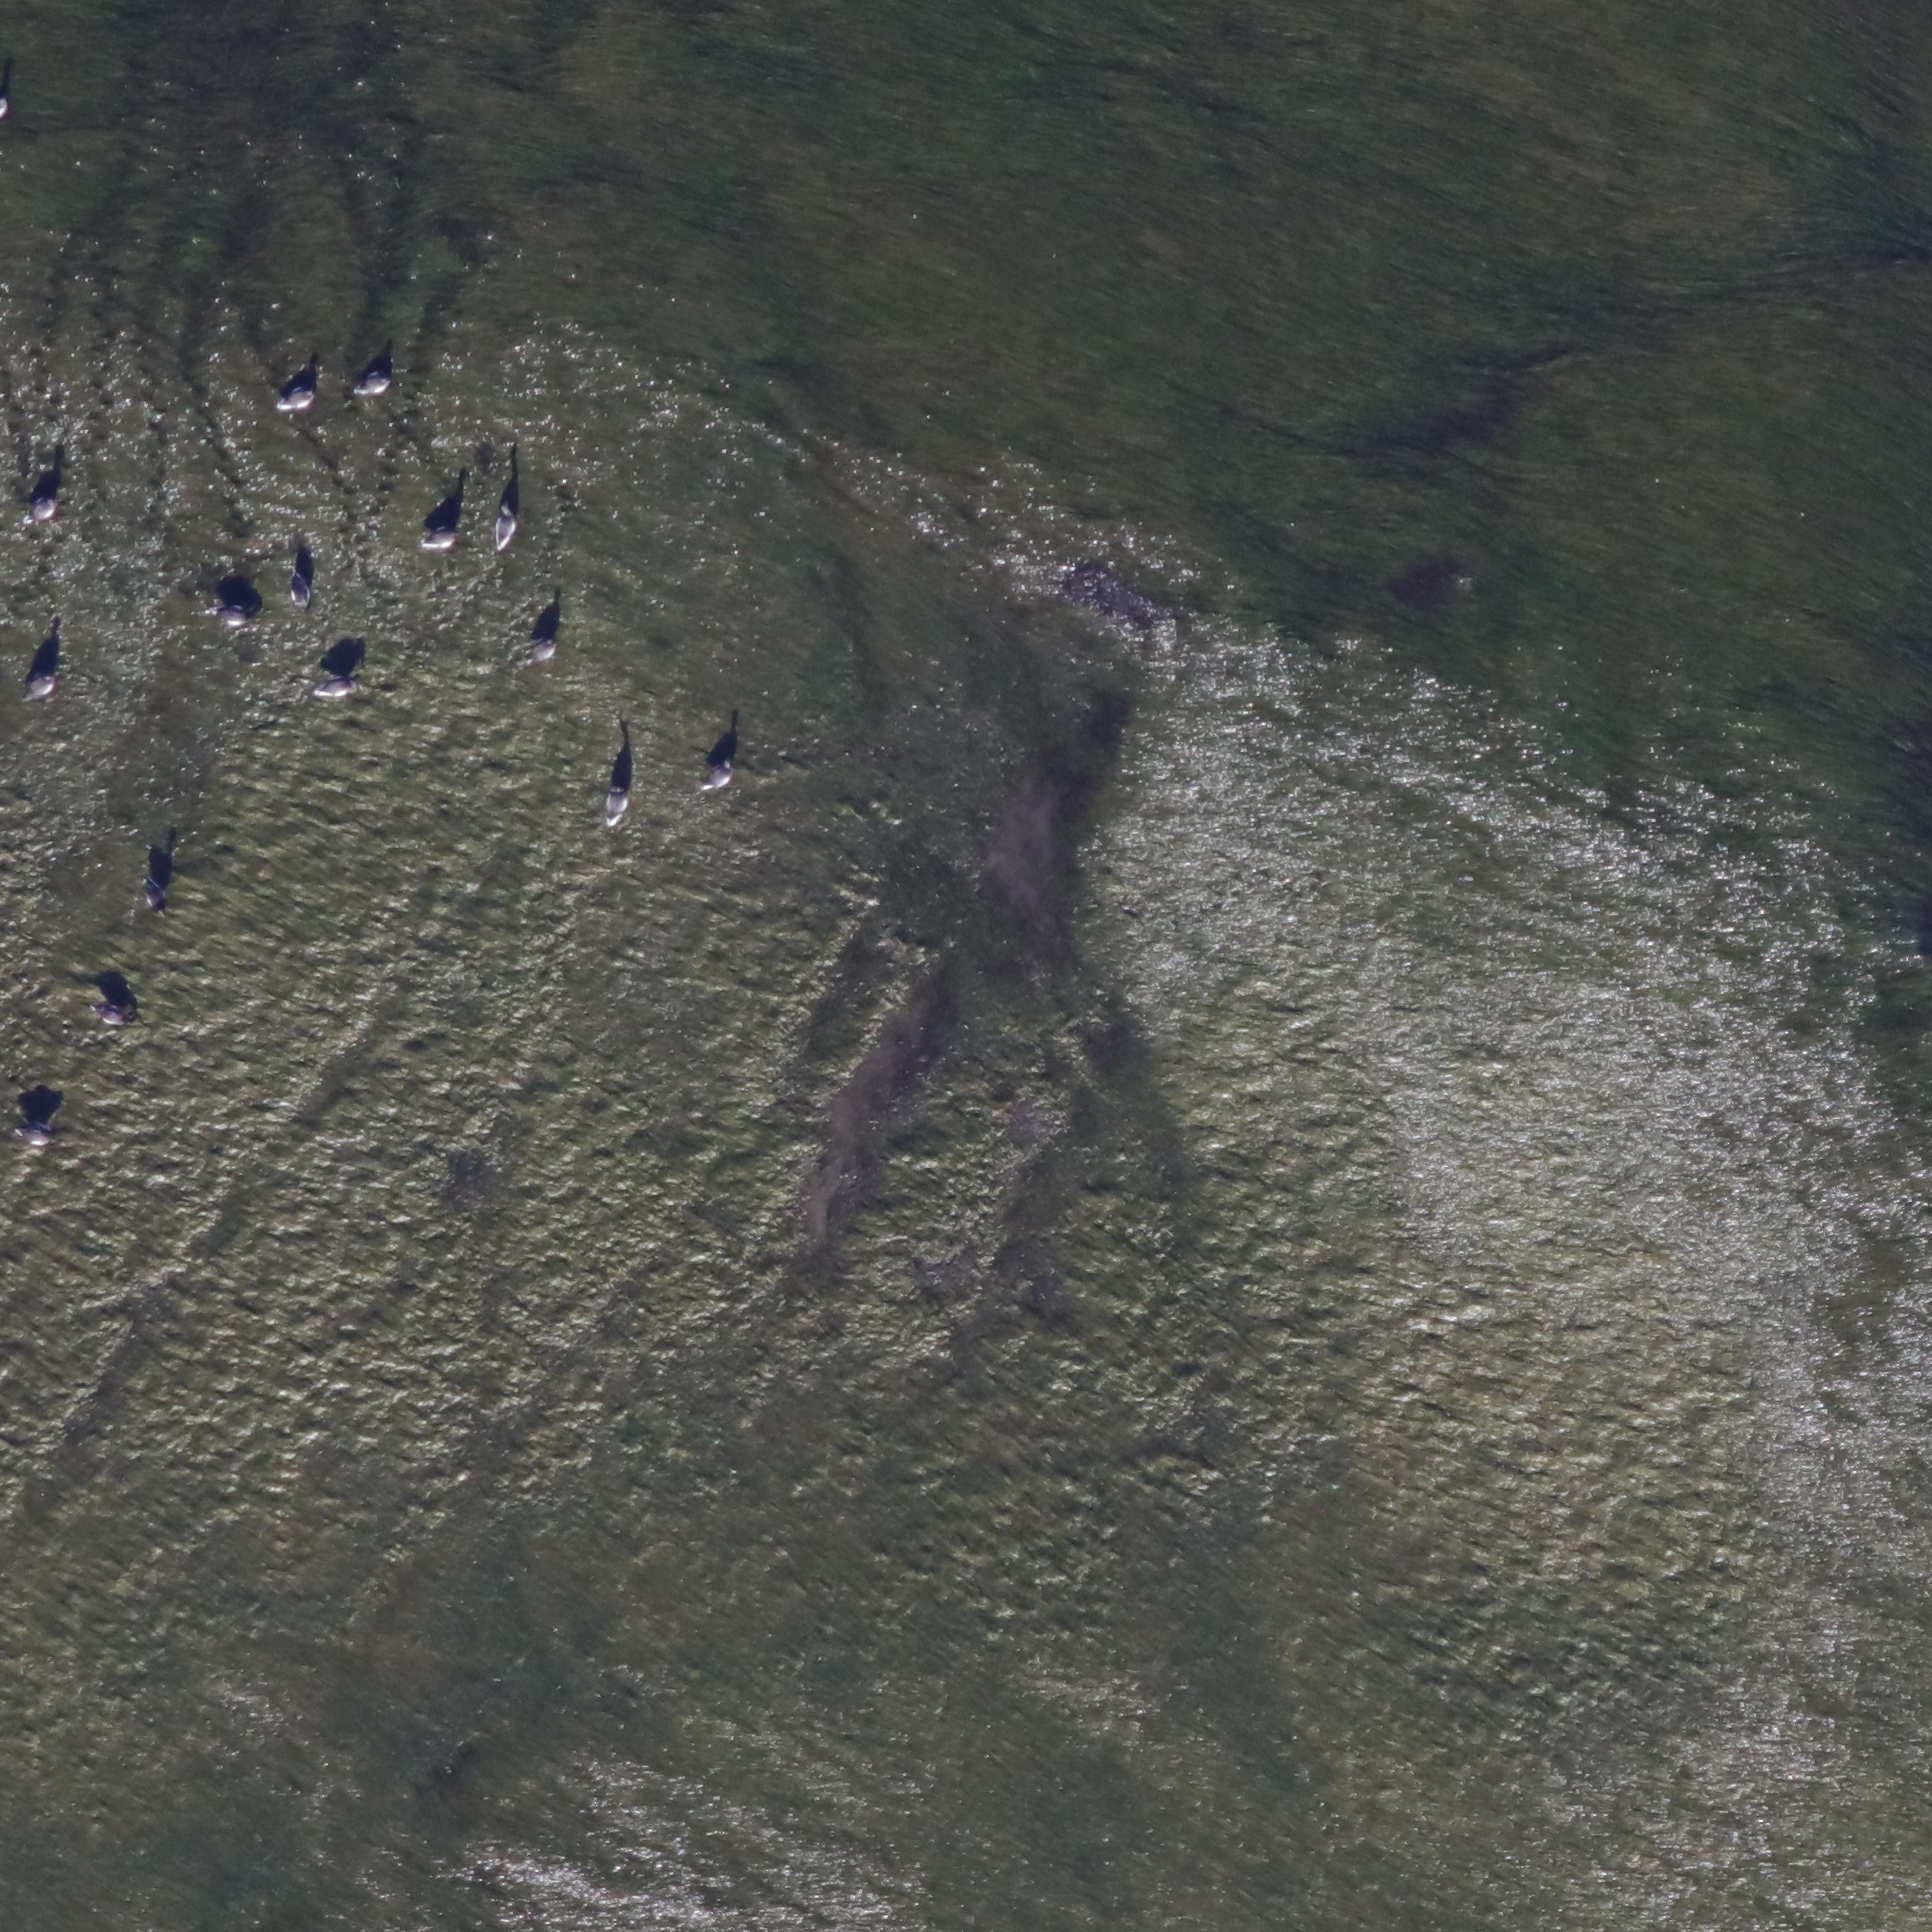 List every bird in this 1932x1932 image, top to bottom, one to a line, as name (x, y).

brant (376, 393)
brant (299, 402)
brant (48, 508)
brant (508, 532)
brant (438, 539)
brant (287, 592)
brant (232, 616)
brant (538, 657)
brant (334, 687)
brant (37, 696)
brant (716, 785)
brant (616, 811)
brant (151, 896)
brant (109, 1017)
brant (33, 1131)